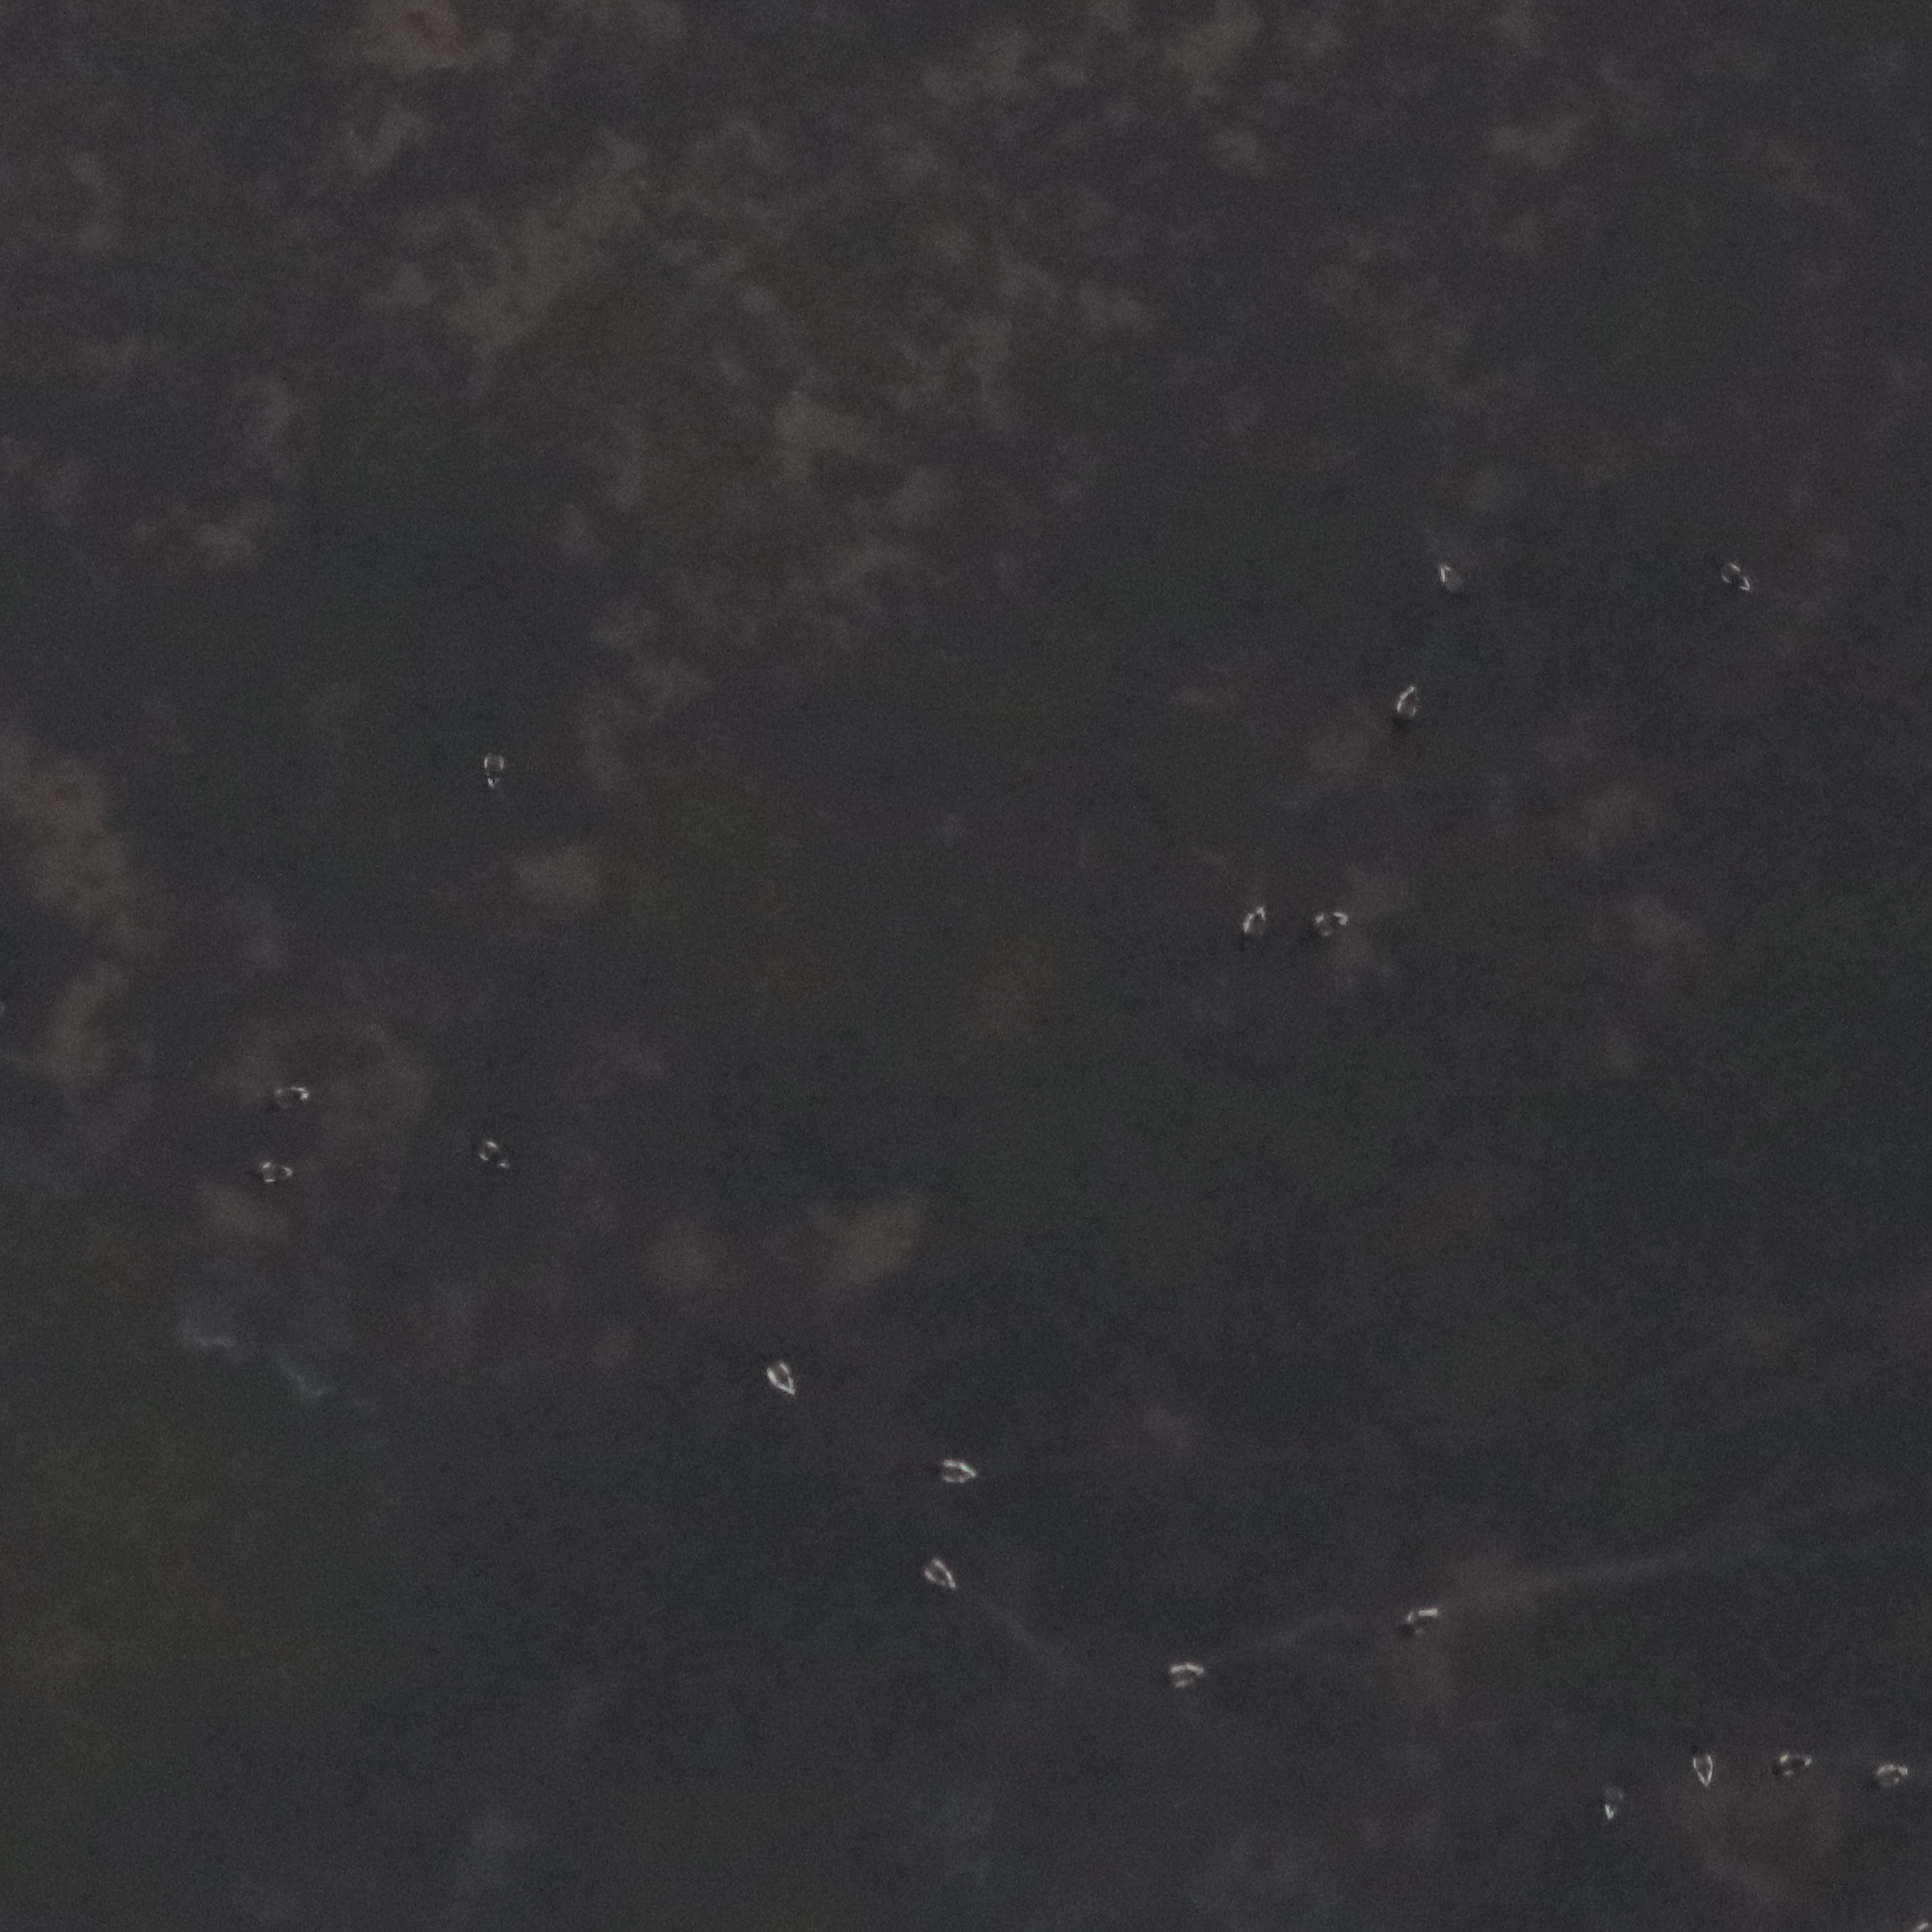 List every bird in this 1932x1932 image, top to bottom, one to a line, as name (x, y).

brant (1735, 575)
brant (1452, 582)
brant (1408, 705)
brant (494, 766)
brant (1254, 926)
brant (1327, 926)
brant (284, 1097)
brant (491, 1152)
brant (274, 1172)
brant (778, 1375)
brant (955, 1474)
brant (939, 1573)
brant (1418, 1620)
brant (1183, 1676)
brant (1793, 1763)
brant (1702, 1766)
brant (1889, 1776)
brant (1614, 1800)